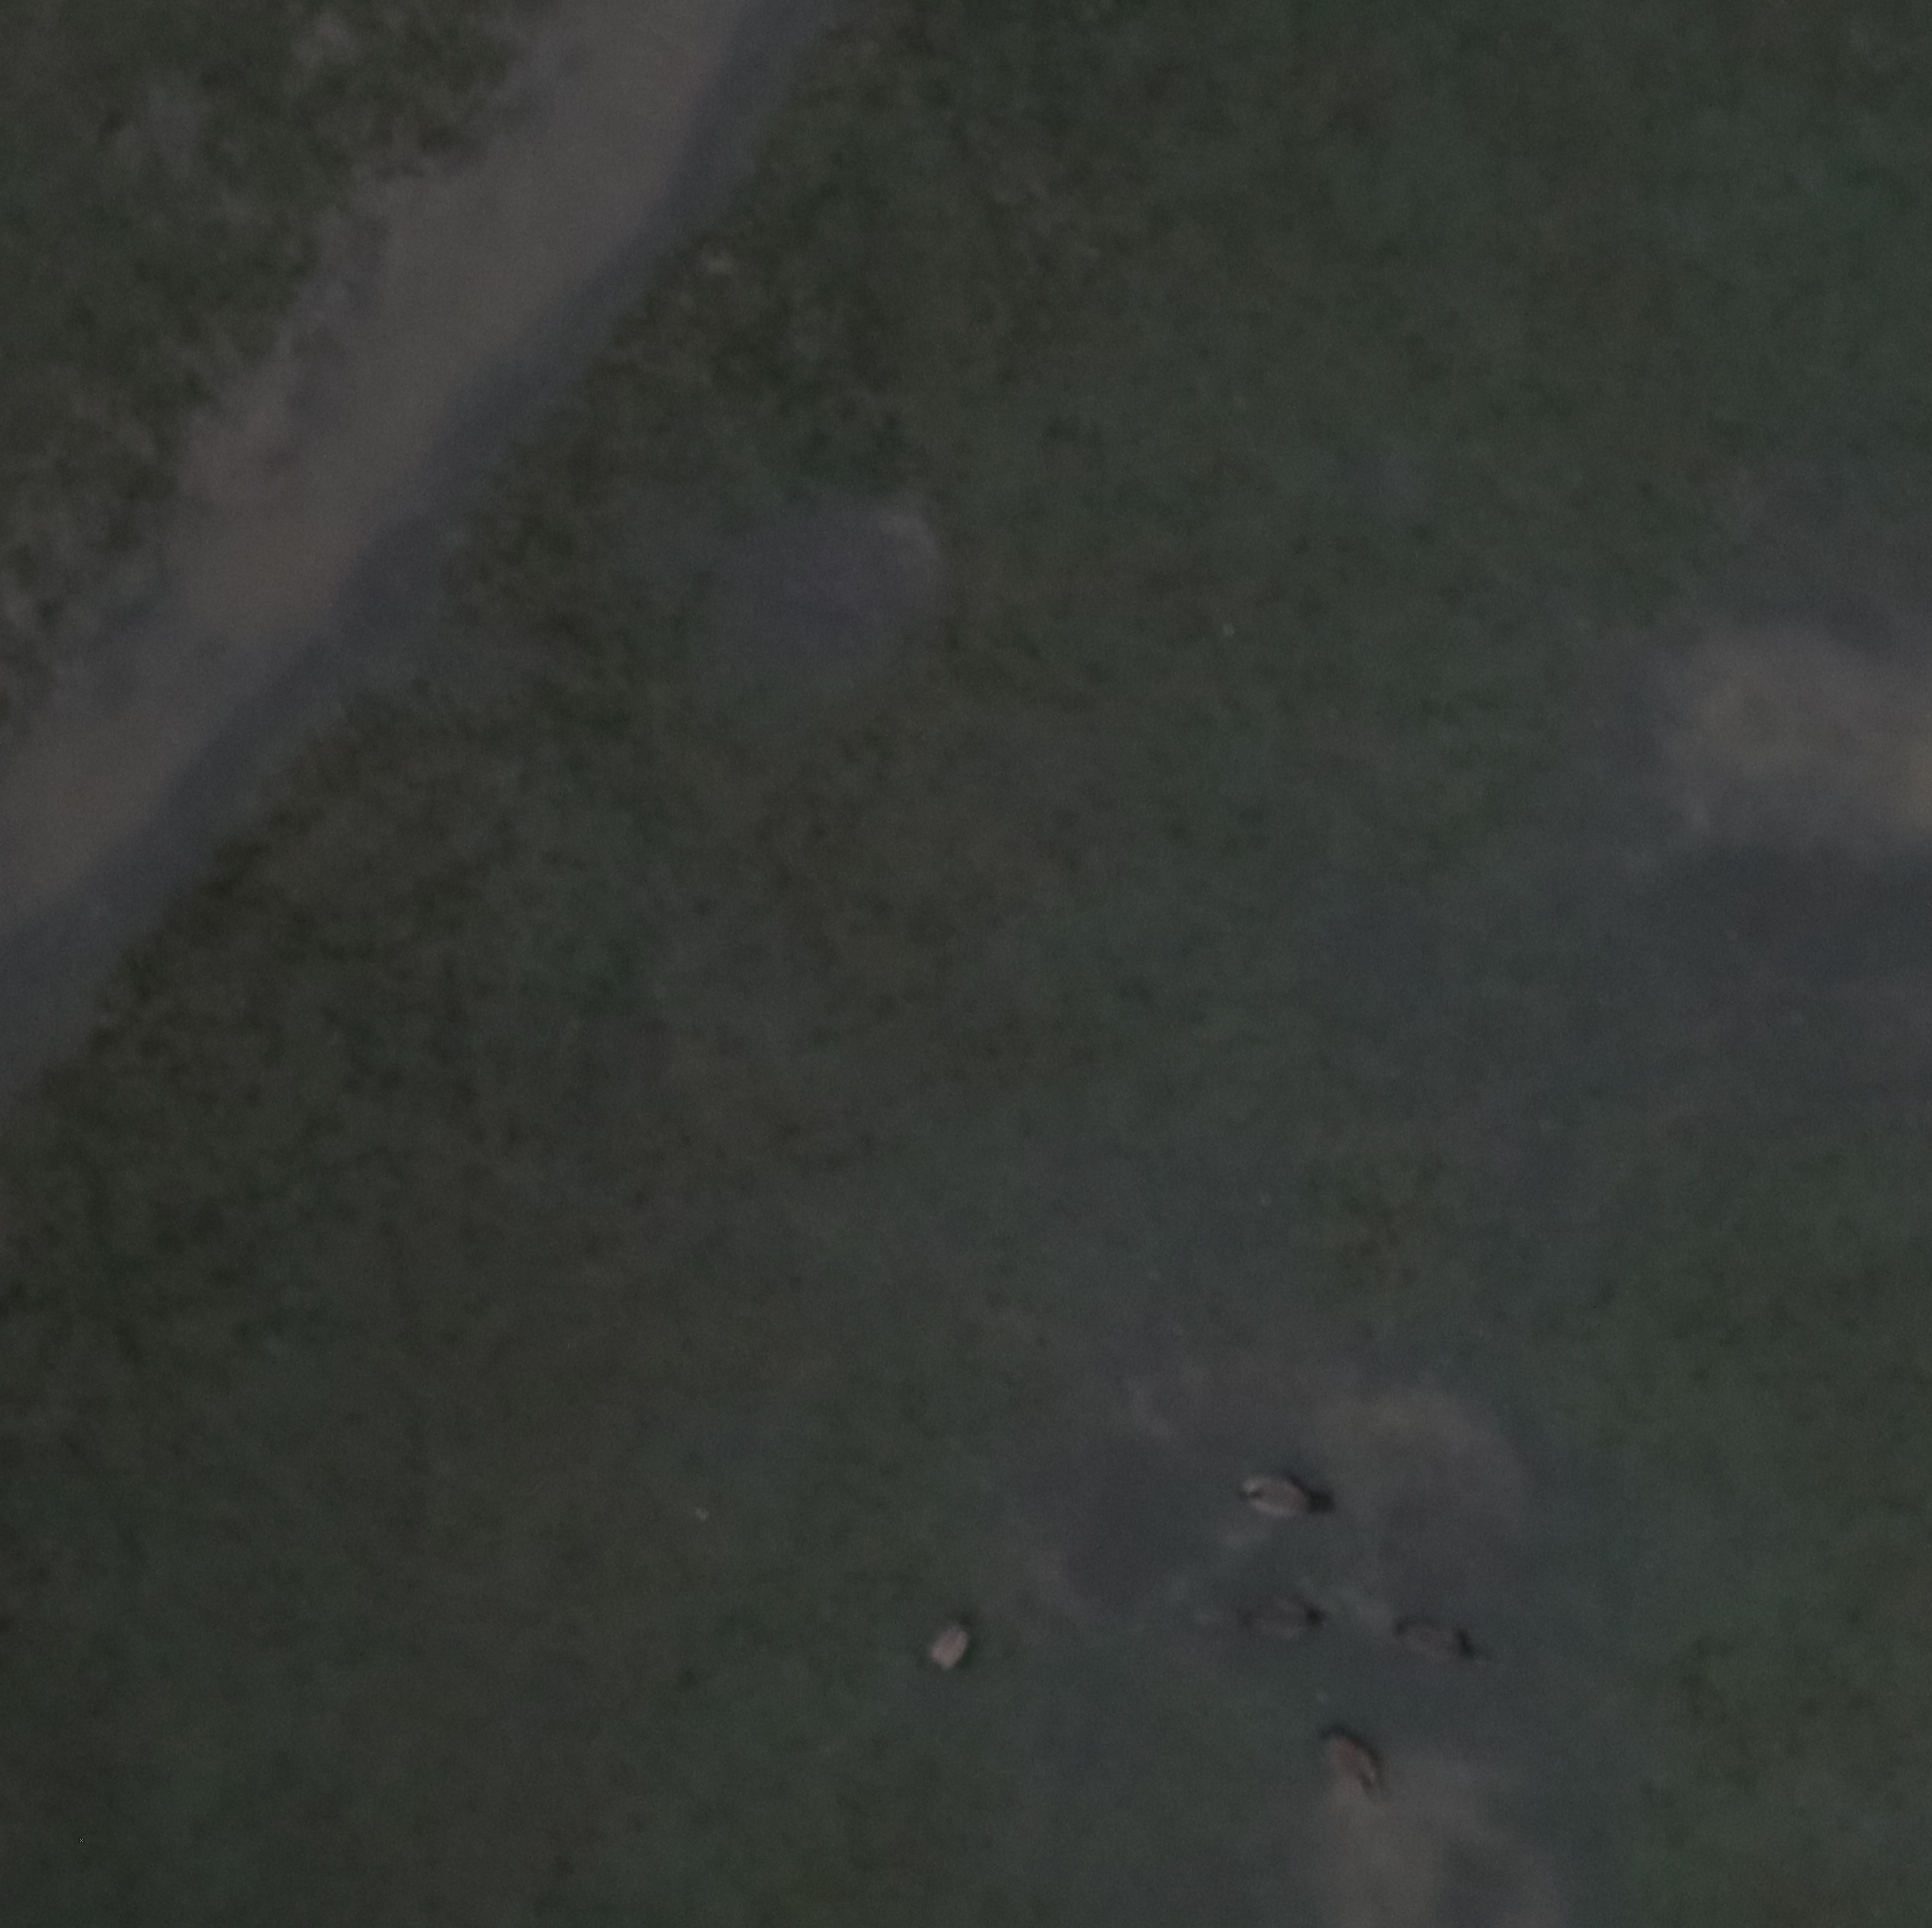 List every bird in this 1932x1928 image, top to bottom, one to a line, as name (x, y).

Canada goose (1279, 1489)
Canada goose (1266, 1613)
Canada goose (1437, 1638)
Canada goose (948, 1643)
Canada goose (1349, 1758)